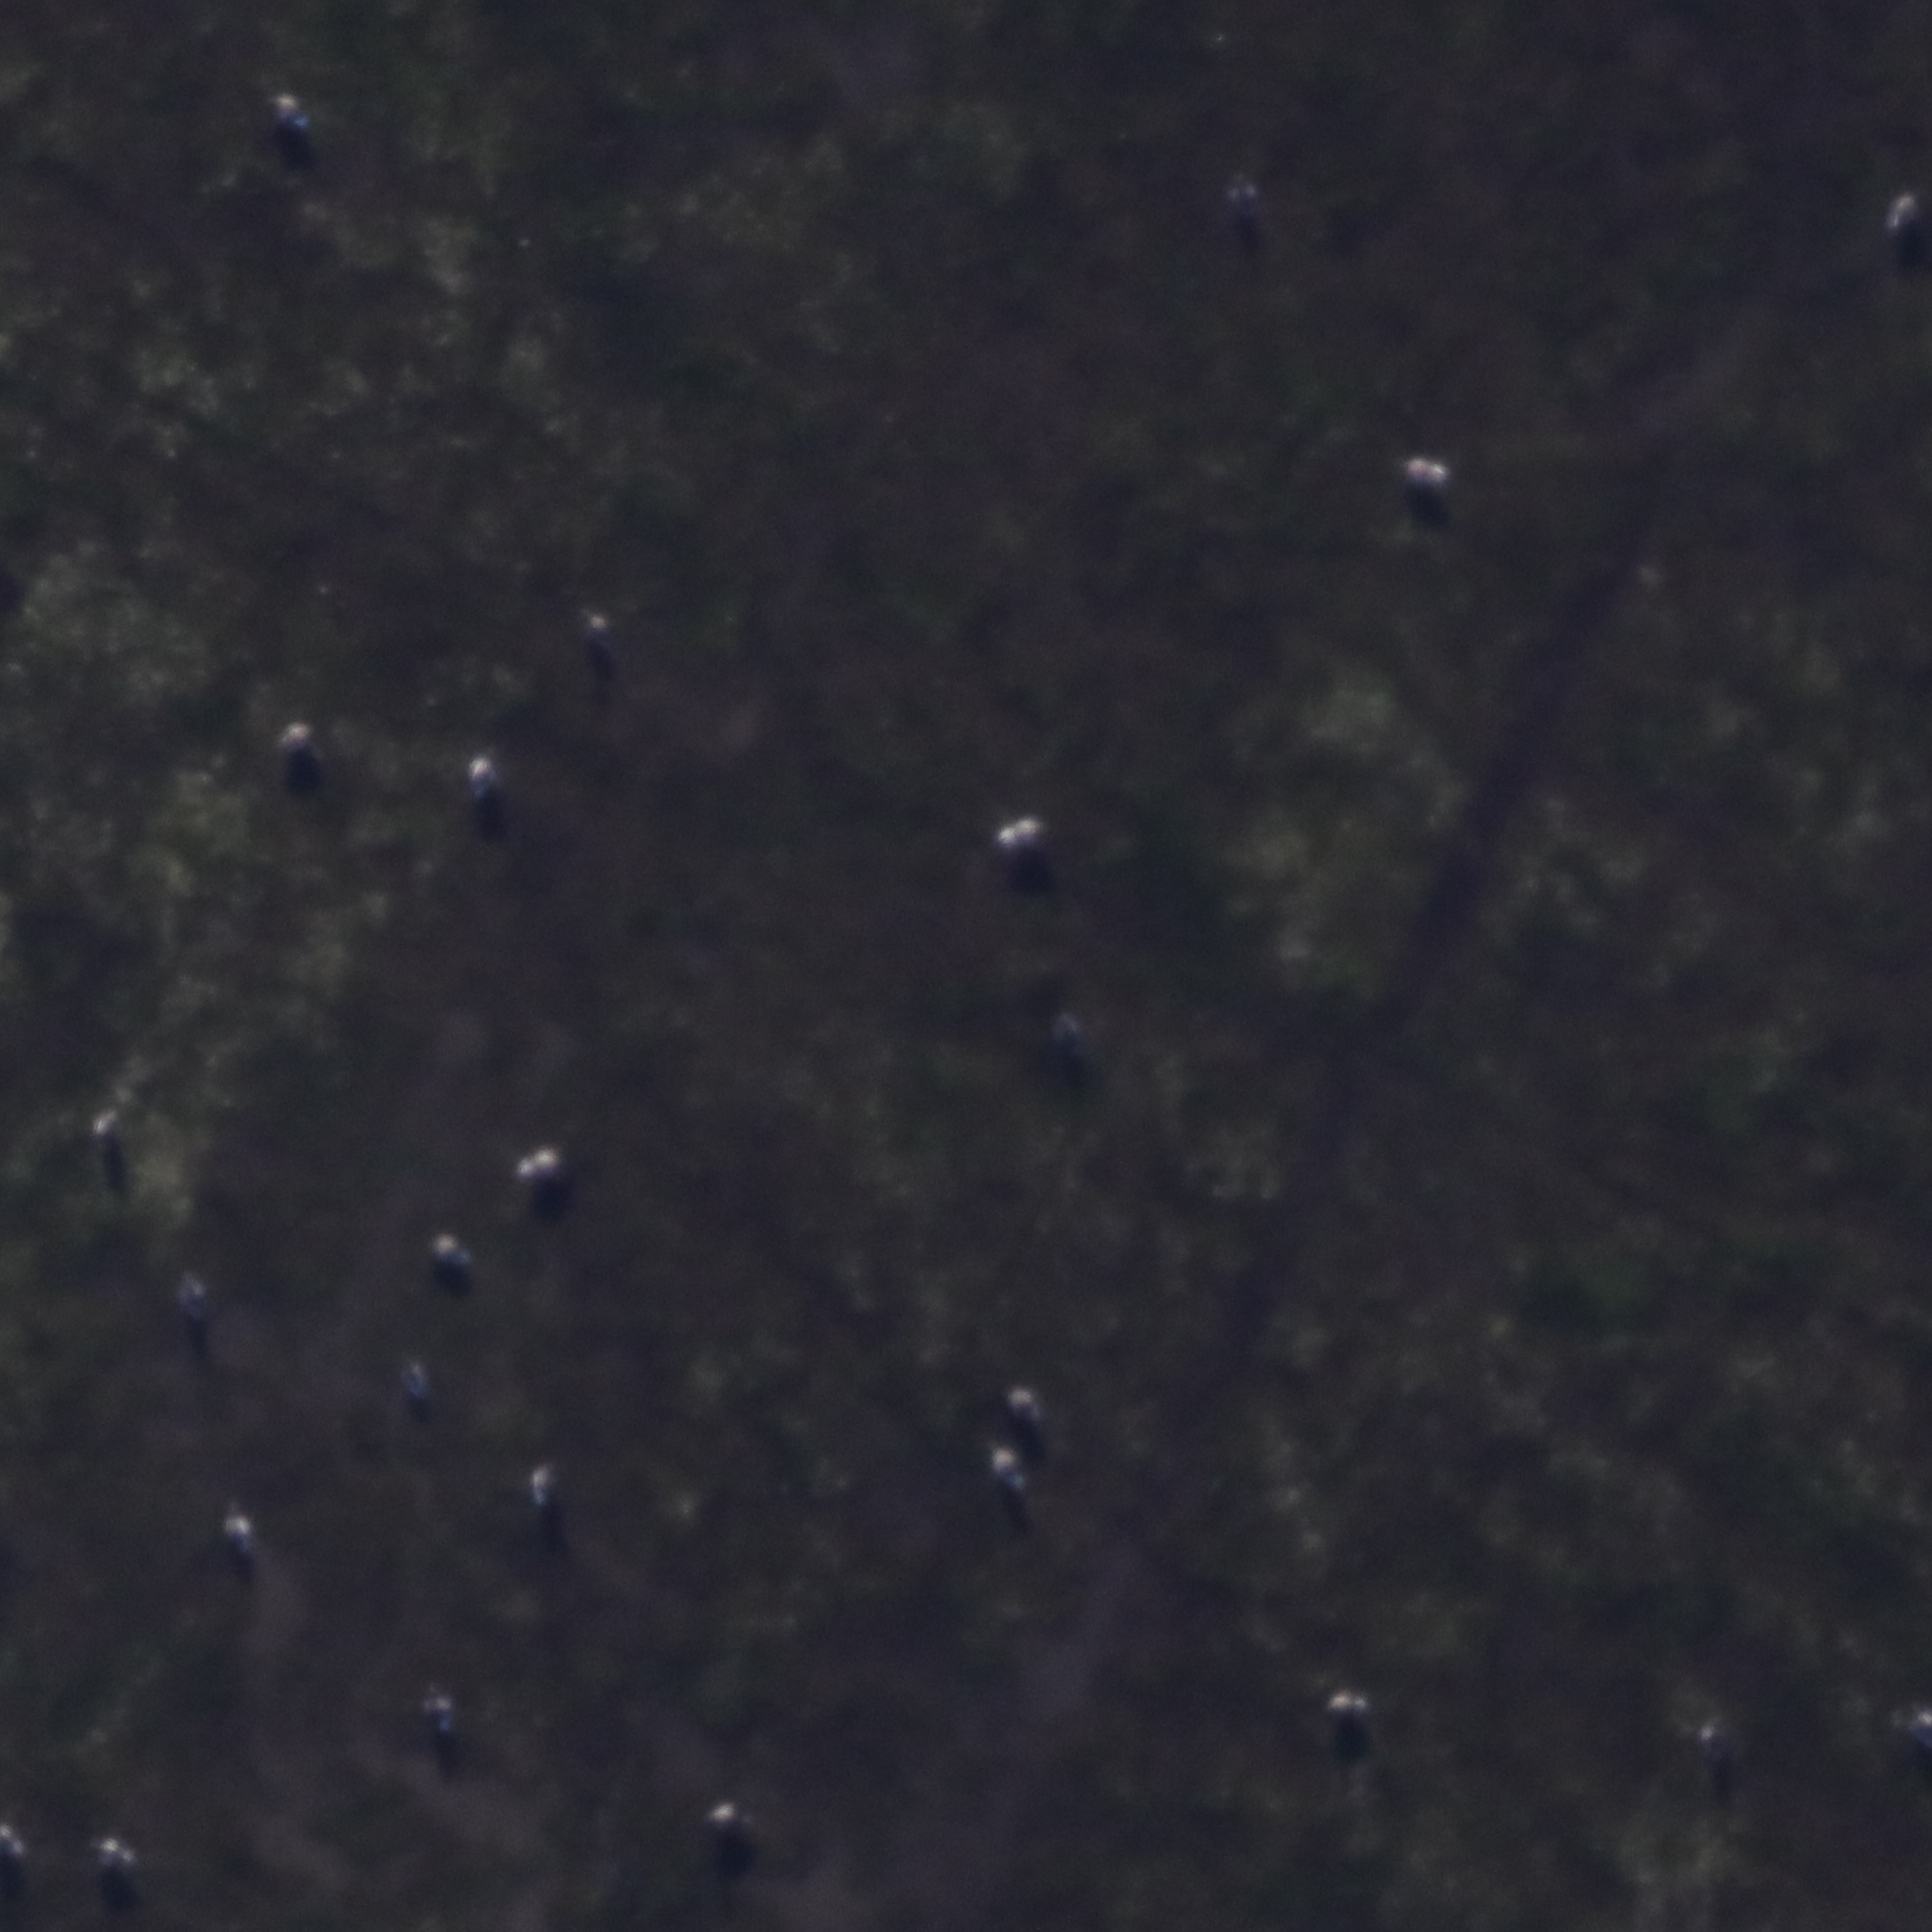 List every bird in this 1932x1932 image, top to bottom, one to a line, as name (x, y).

brant (287, 114)
brant (1238, 185)
brant (1909, 210)
brant (1424, 472)
brant (591, 627)
brant (312, 731)
brant (477, 771)
brant (1038, 823)
brant (1067, 1028)
brant (100, 1126)
brant (538, 1164)
brant (447, 1253)
brant (186, 1296)
brant (417, 1385)
brant (1028, 1411)
brant (1013, 1468)
brant (542, 1489)
brant (234, 1526)
brant (1355, 1704)
brant (436, 1709)
brant (1708, 1730)
brant (1923, 1736)
brant (729, 1817)
brant (18, 1841)
brant (116, 1859)